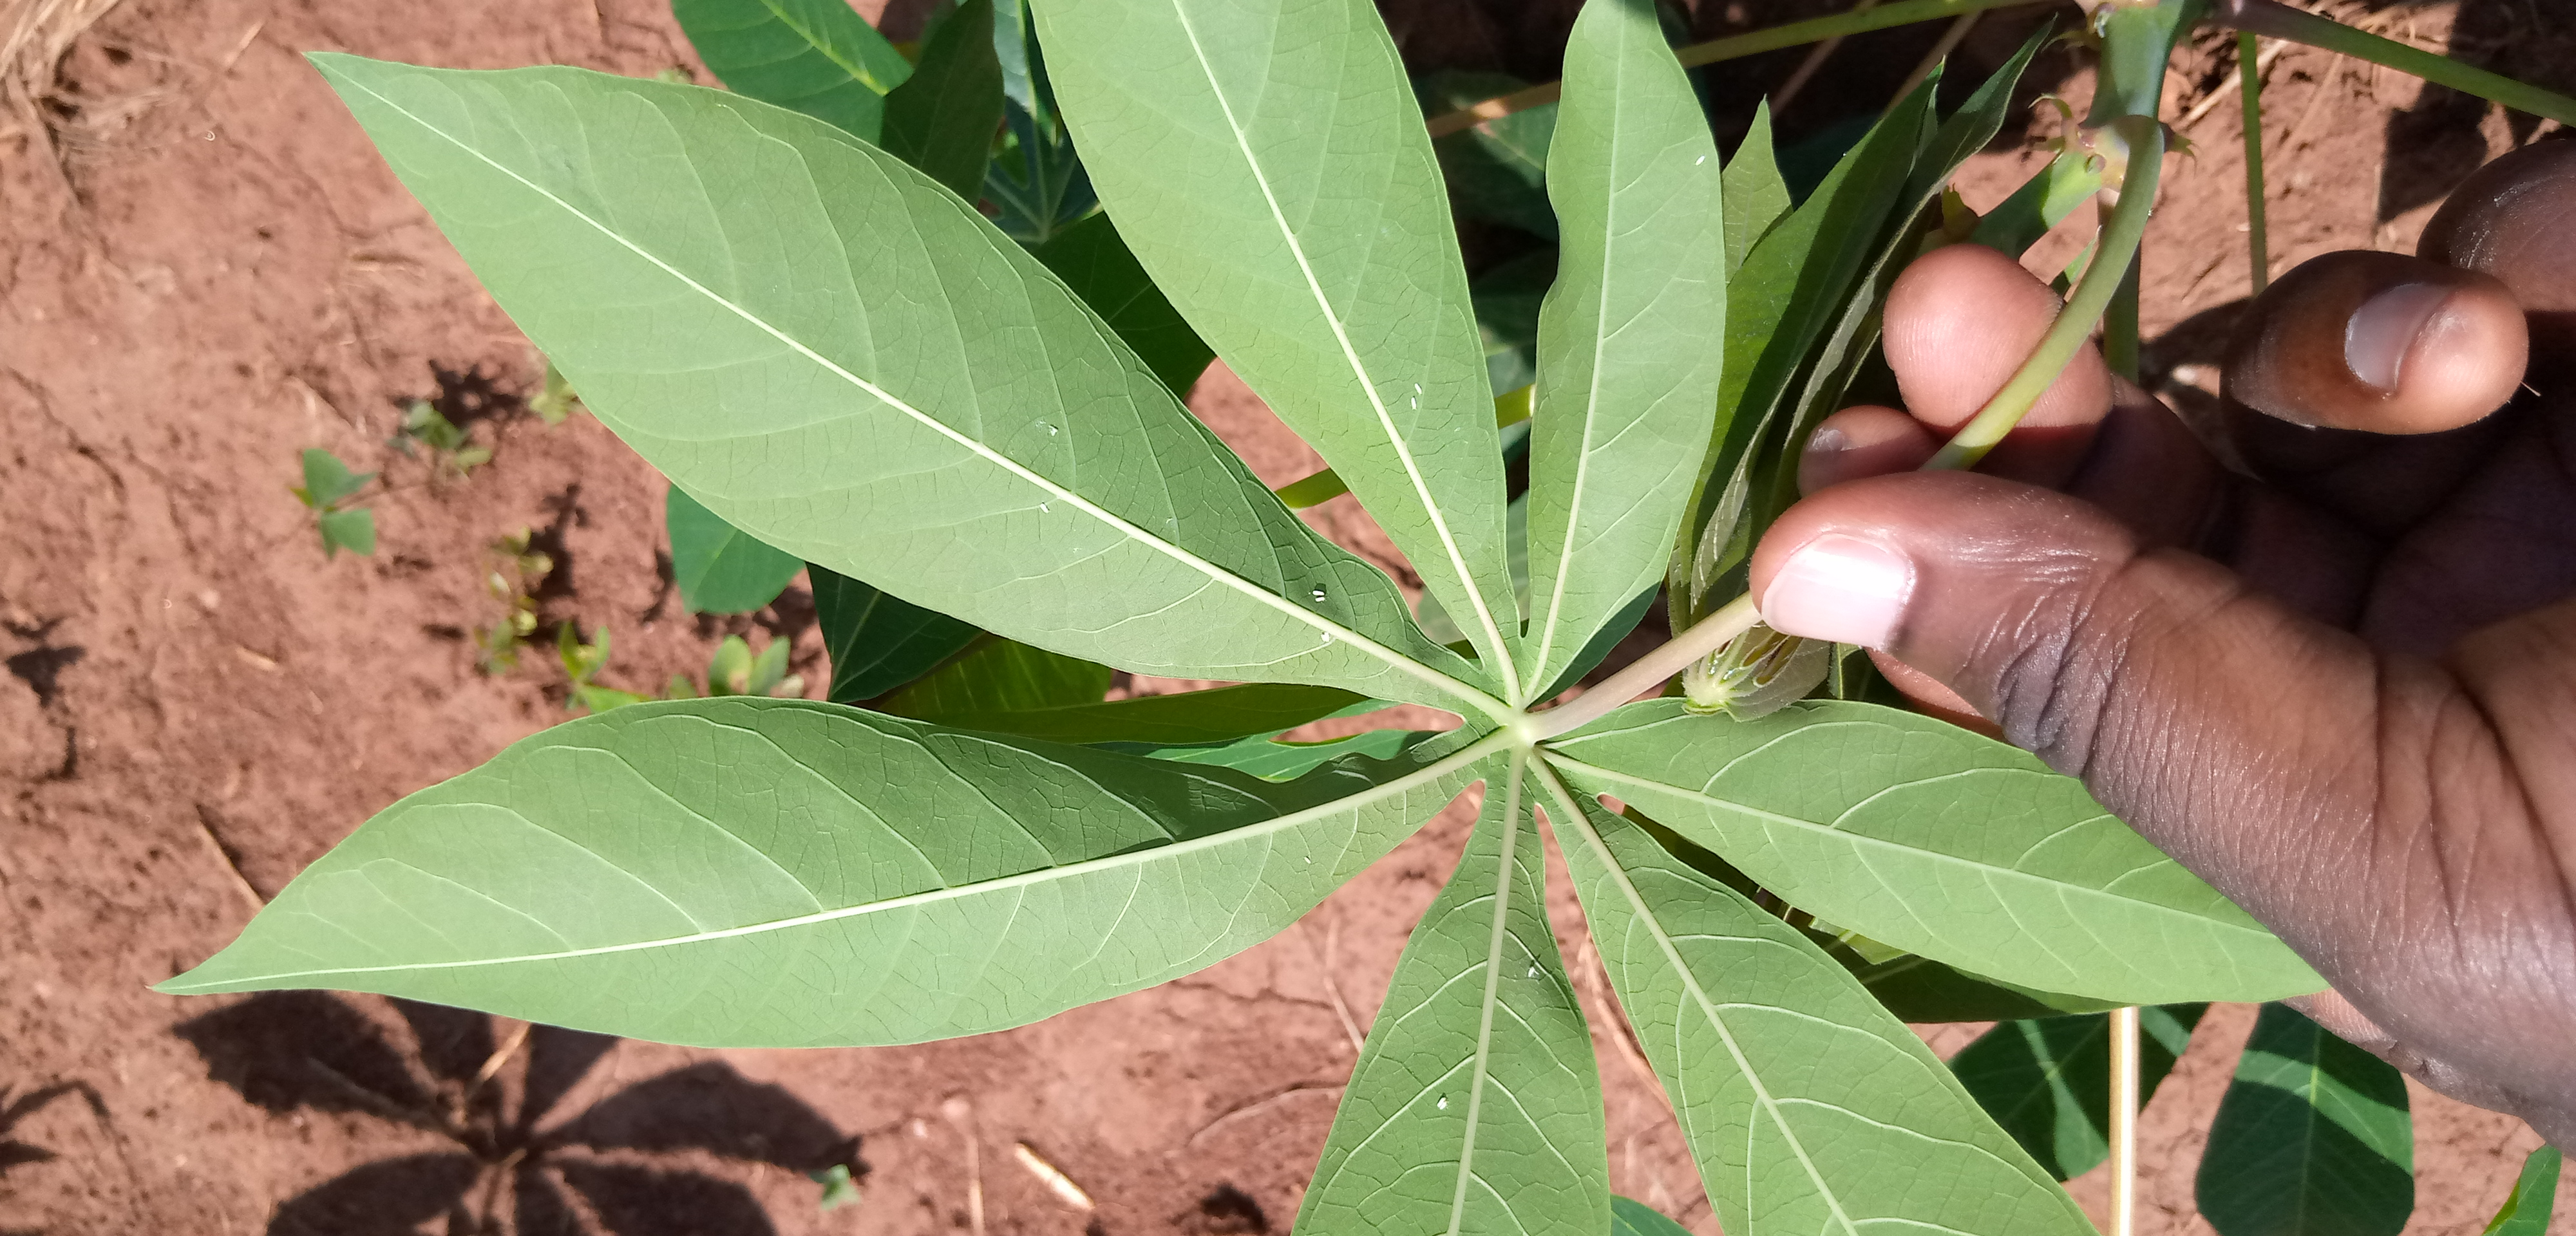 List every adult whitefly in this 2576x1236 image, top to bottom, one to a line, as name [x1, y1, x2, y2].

whitefly [1687, 146, 1709, 170]
whitefly [1405, 375, 1425, 398]
whitefly [1391, 392, 1424, 415]
whitefly [1035, 415, 1062, 445]
whitefly [1033, 492, 1052, 525]
whitefly [1307, 582, 1328, 615]
whitefly [1522, 946, 1548, 990]
whitefly [1432, 1090, 1455, 1114]